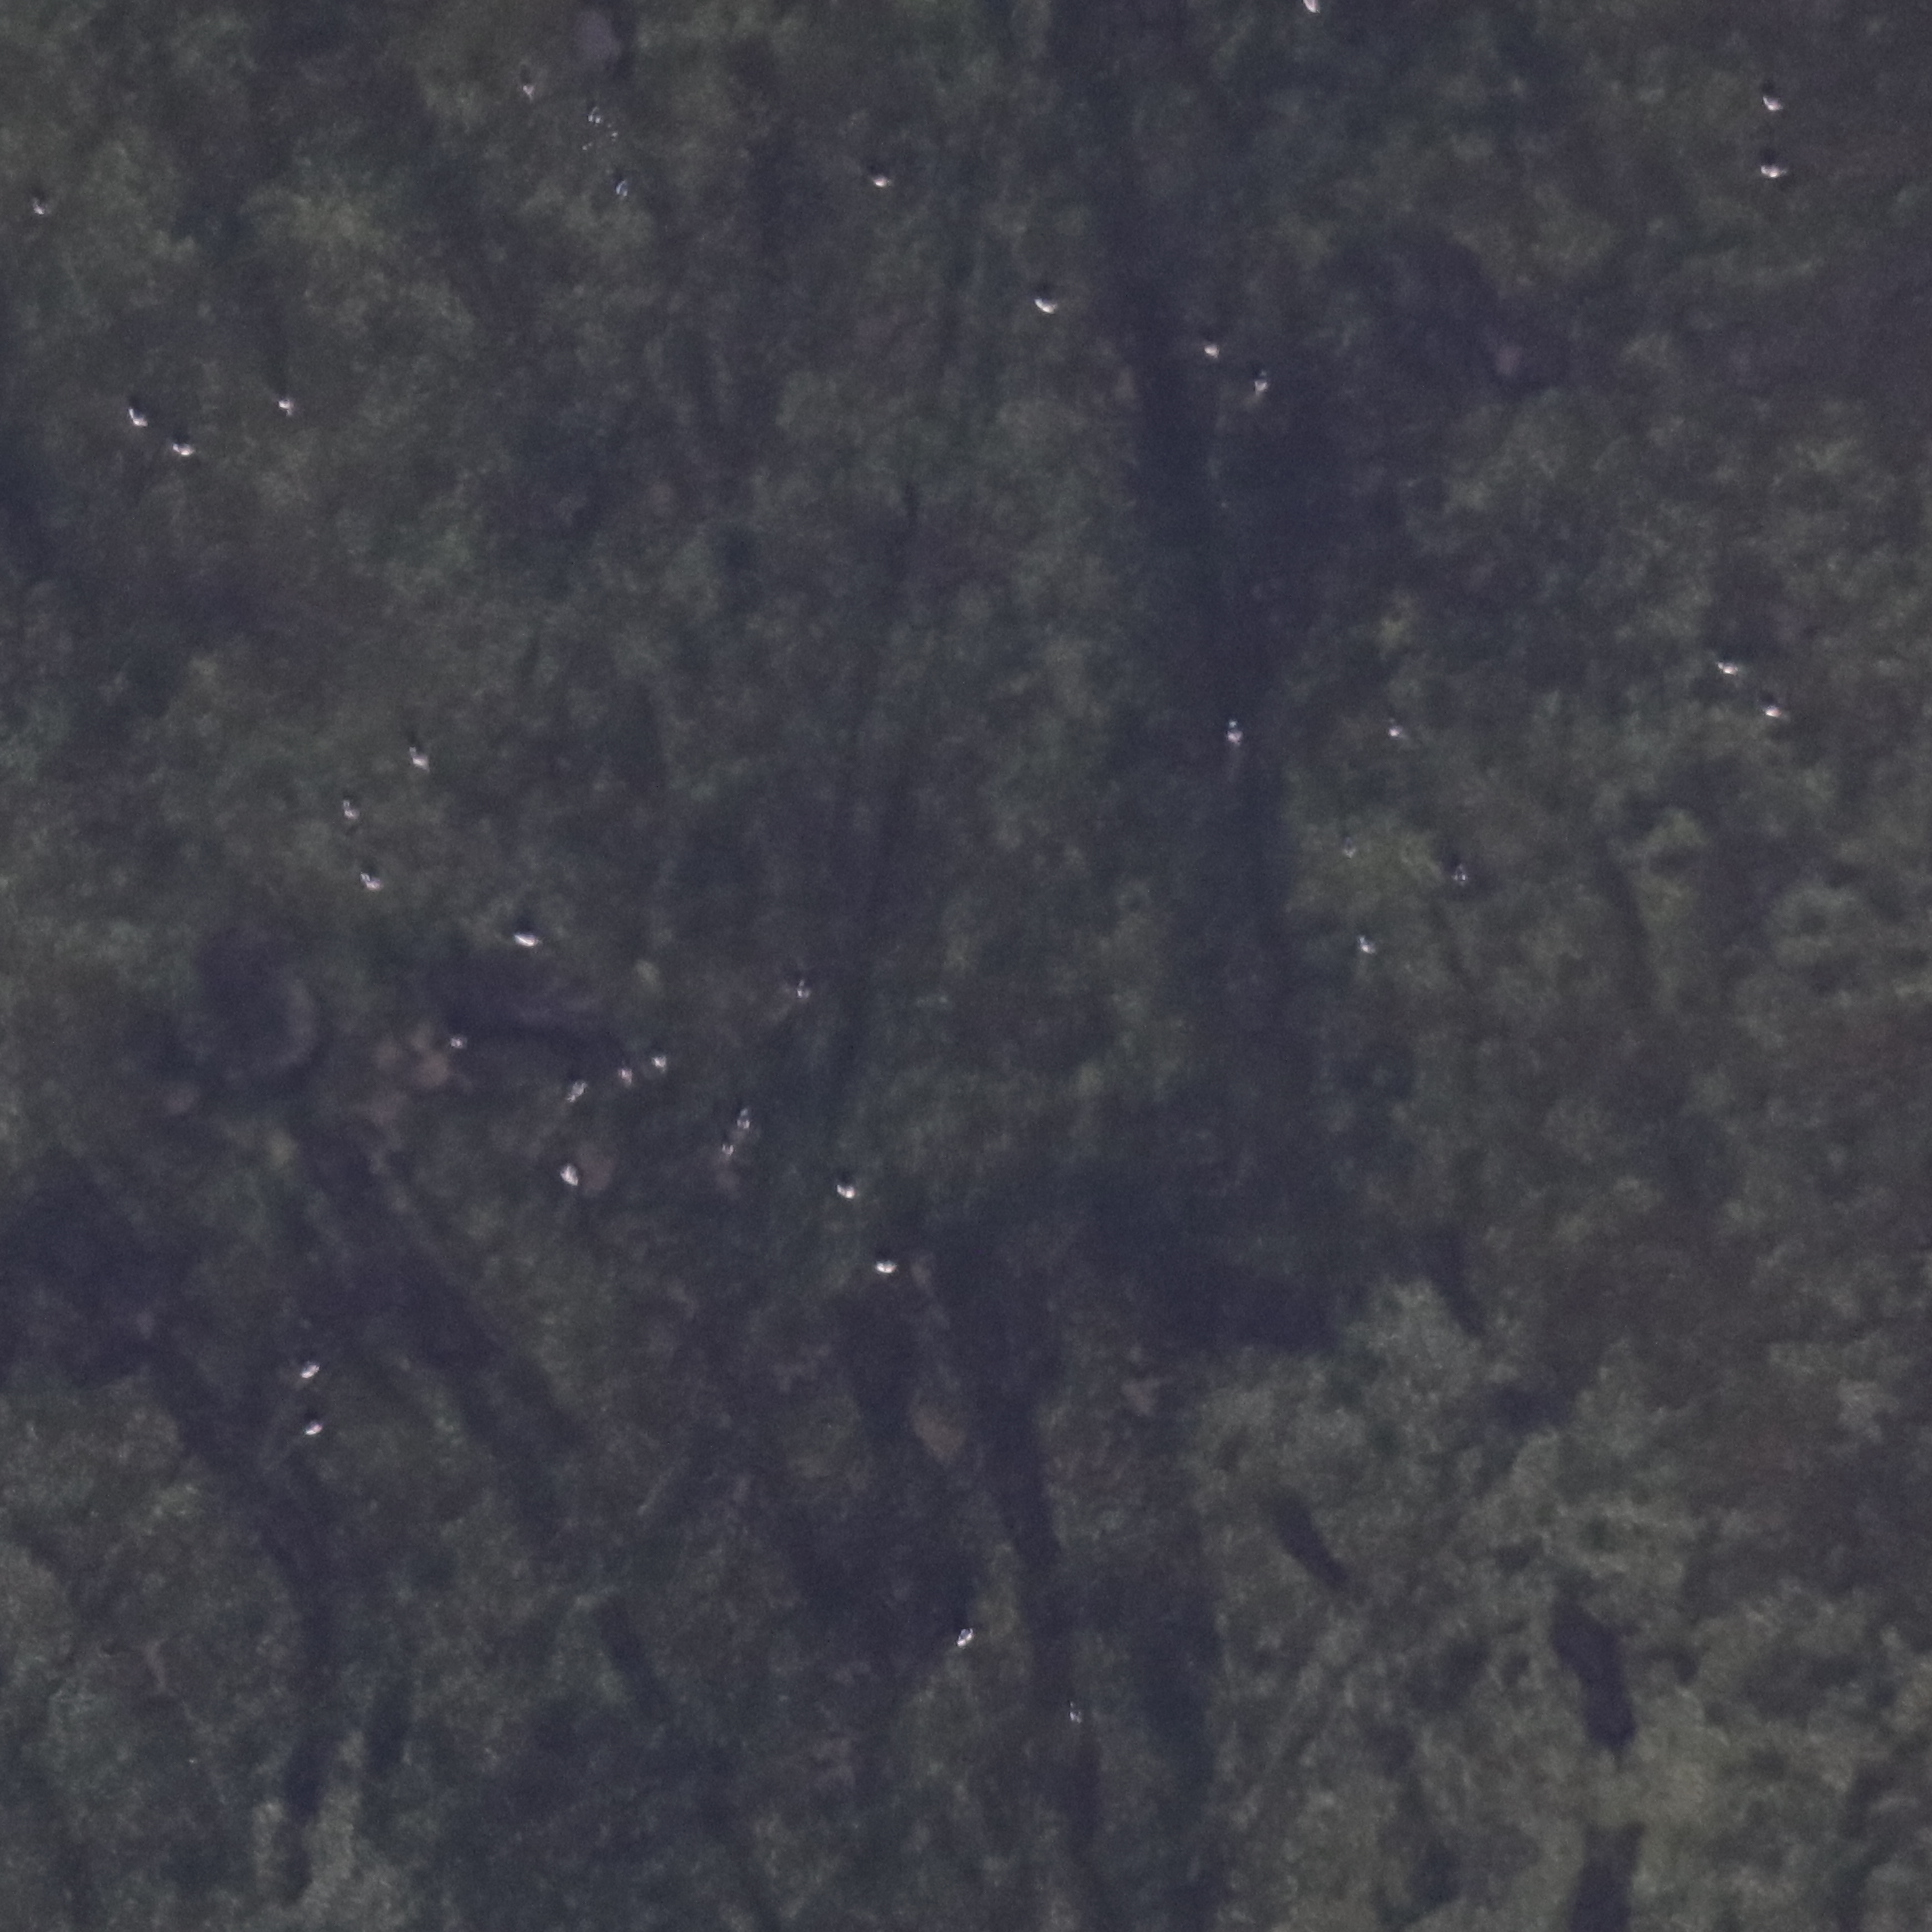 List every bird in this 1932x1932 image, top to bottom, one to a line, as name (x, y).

brant (1309, 1)
brant (524, 81)
brant (1778, 90)
brant (597, 118)
brant (1779, 165)
brant (880, 172)
brant (628, 177)
brant (44, 207)
brant (1045, 296)
brant (1214, 344)
brant (1268, 379)
brant (300, 402)
brant (146, 411)
brant (192, 446)
brant (1729, 671)
brant (1778, 714)
brant (1237, 730)
brant (1398, 733)
brant (426, 755)
brant (360, 804)
brant (1352, 846)
brant (1453, 870)
brant (370, 885)
brant (539, 934)
brant (1377, 941)
brant (798, 990)
brant (660, 1067)
brant (627, 1075)
brant (578, 1093)
brant (751, 1121)
brant (728, 1152)
brant (569, 1164)
brant (850, 1194)
brant (893, 1270)
brant (314, 1369)
brant (314, 1437)
brant (964, 1631)
brant (1077, 1712)